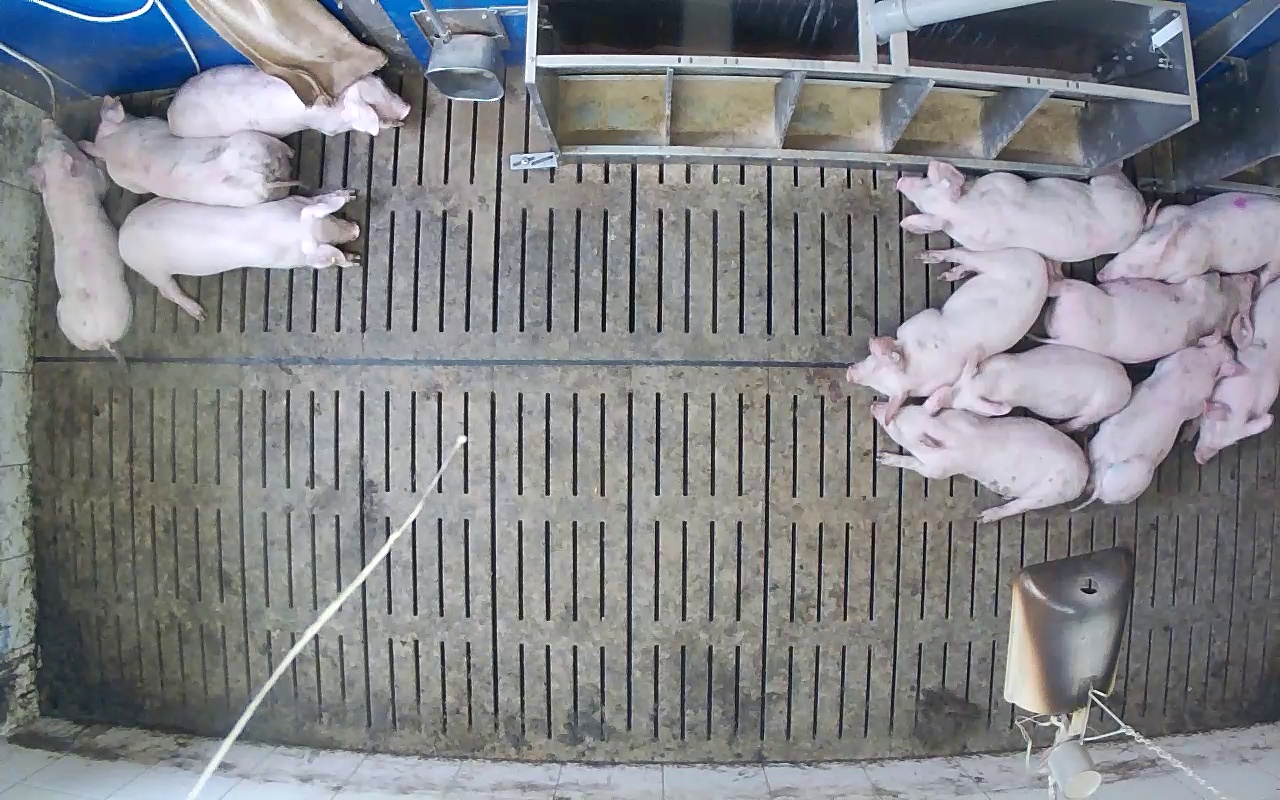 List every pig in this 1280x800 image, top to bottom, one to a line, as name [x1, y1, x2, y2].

pig [153, 64, 412, 141]
pig [76, 93, 308, 205]
pig [25, 116, 133, 369]
pig [894, 158, 1149, 263]
pig [119, 189, 364, 321]
pig [1095, 192, 1277, 302]
pig [844, 247, 1050, 427]
pig [1026, 257, 1261, 364]
pig [1176, 280, 1279, 464]
pig [1072, 324, 1250, 515]
pig [942, 344, 1135, 433]
pig [872, 387, 1092, 524]